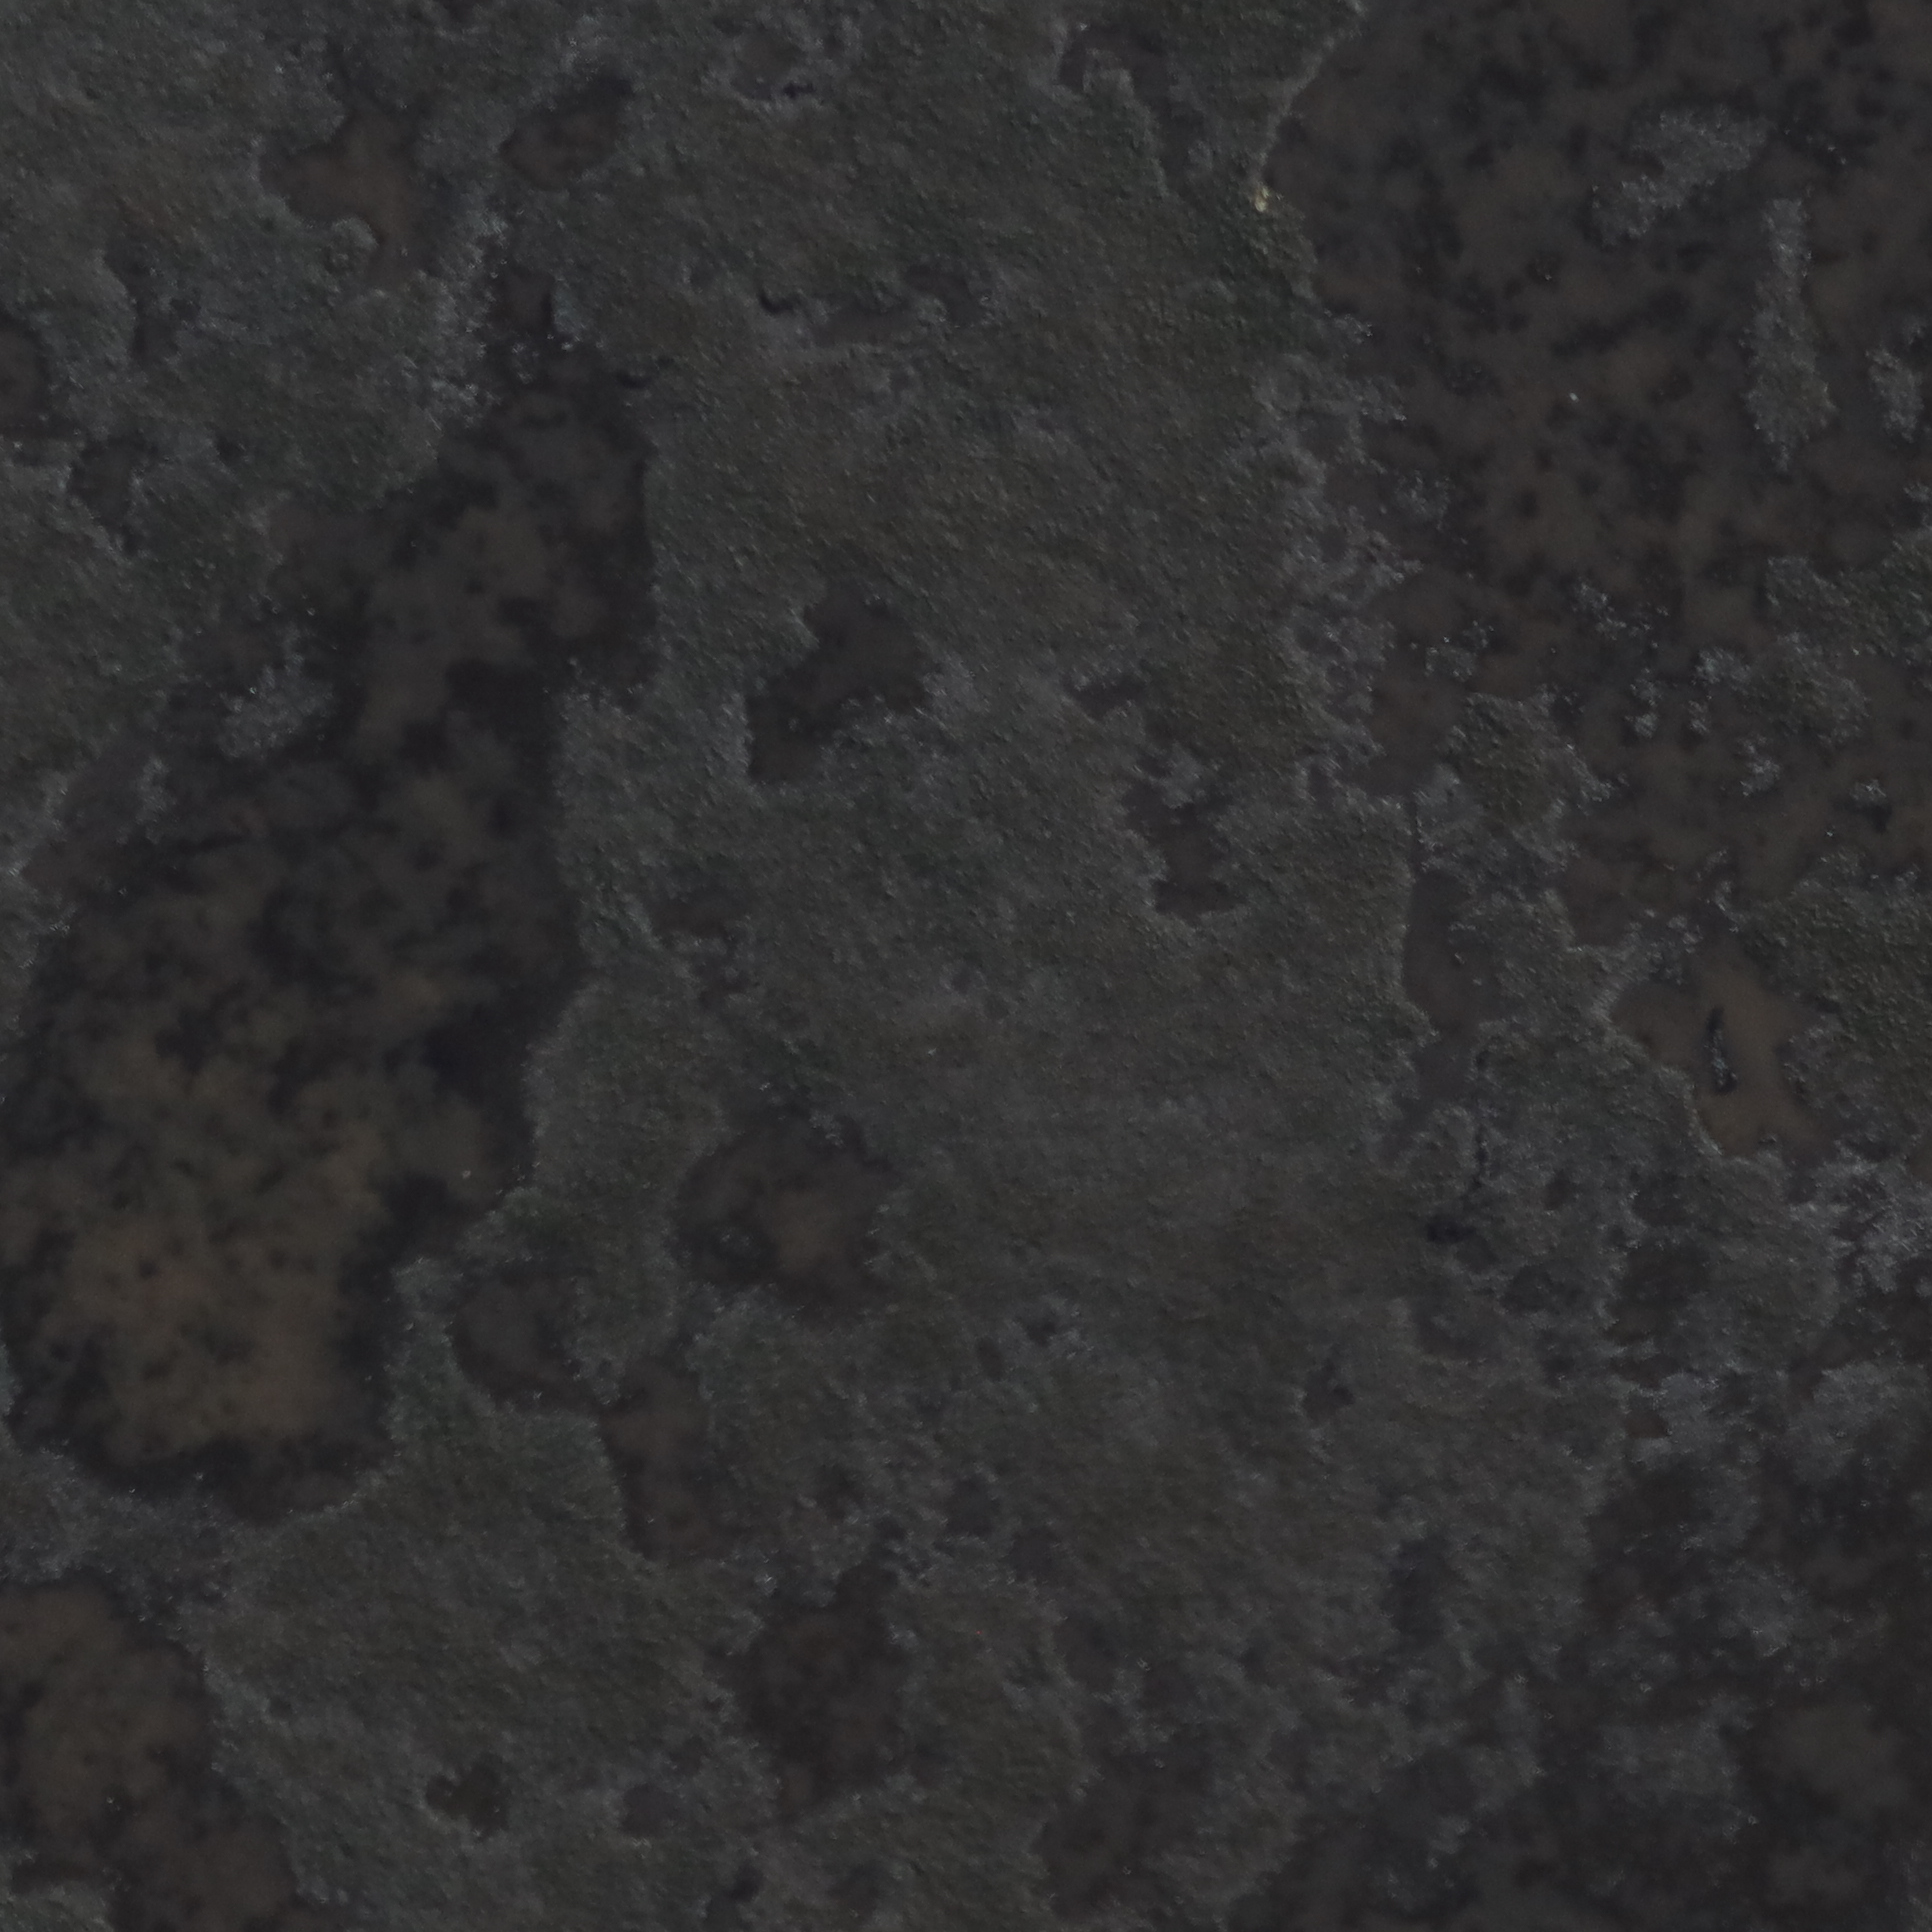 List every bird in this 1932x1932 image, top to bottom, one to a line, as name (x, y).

None